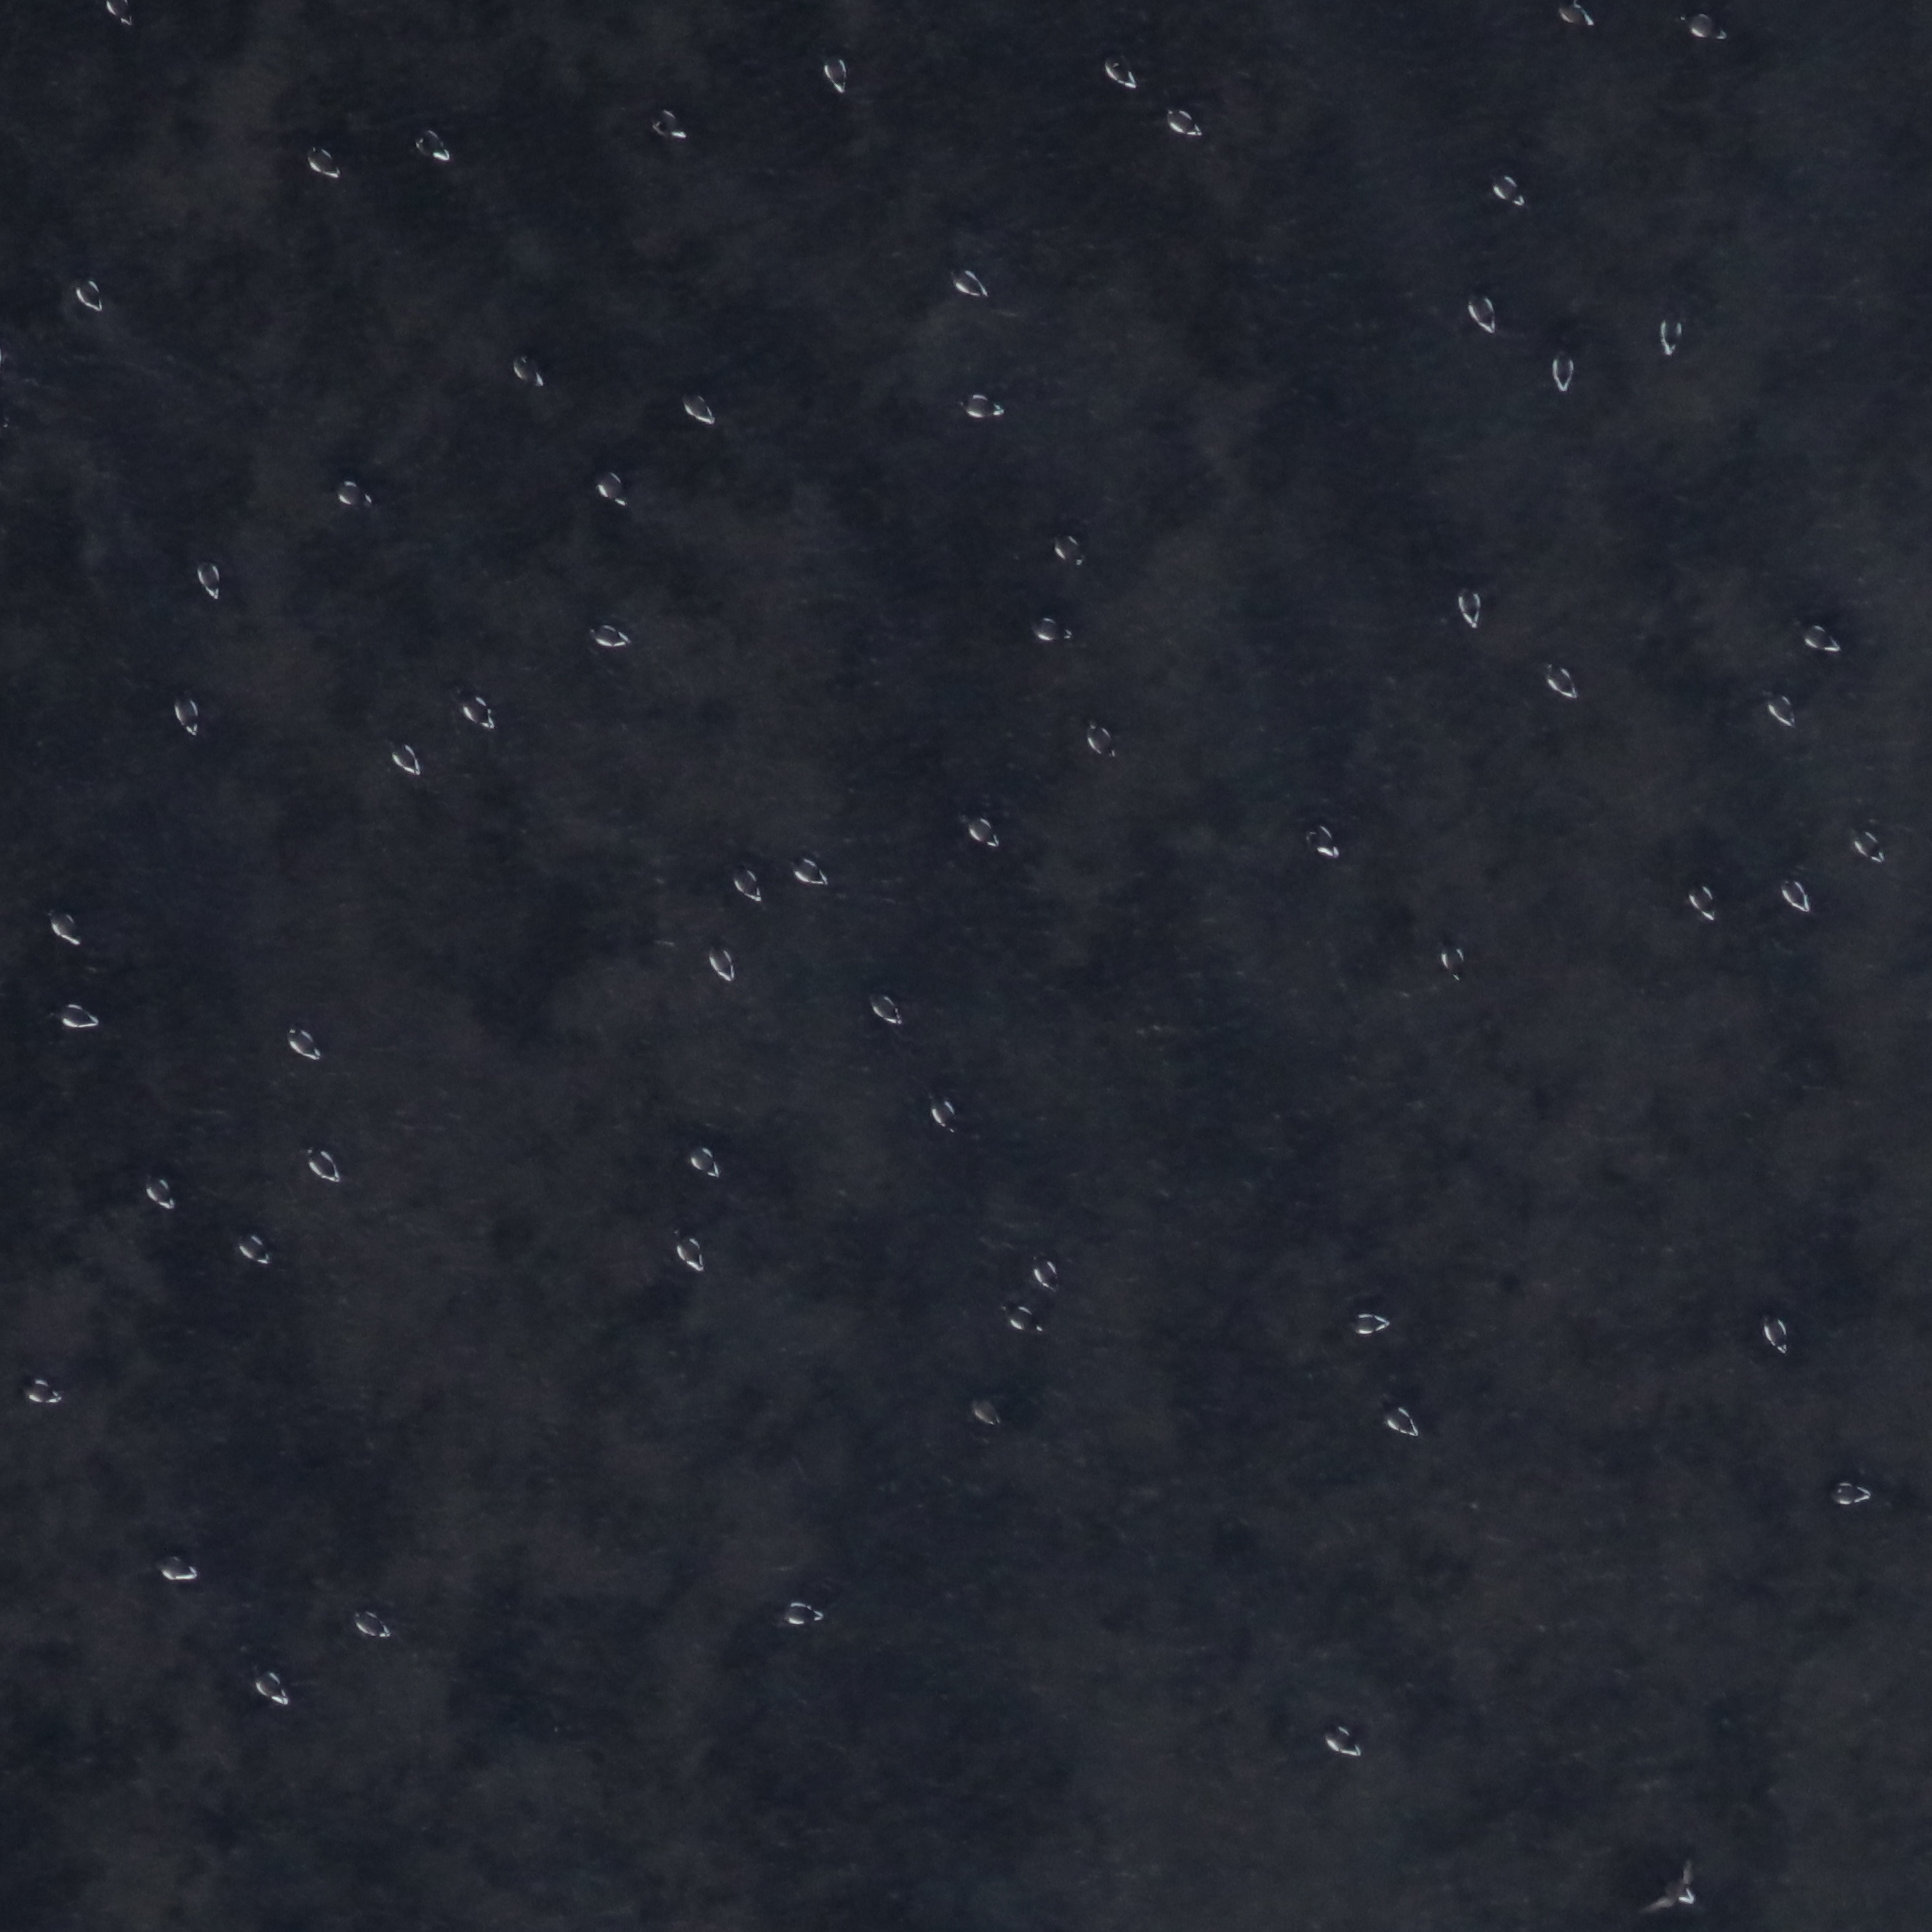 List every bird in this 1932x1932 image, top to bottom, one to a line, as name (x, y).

brant (119, 6)
brant (1573, 13)
brant (1705, 24)
brant (1115, 68)
brant (835, 74)
brant (1182, 122)
brant (671, 124)
brant (430, 143)
brant (324, 162)
brant (1508, 190)
brant (969, 284)
brant (91, 295)
brant (1484, 312)
brant (1671, 335)
brant (1563, 369)
brant (527, 370)
brant (982, 406)
brant (699, 409)
brant (613, 487)
brant (353, 496)
brant (1071, 551)
brant (210, 579)
brant (1468, 603)
brant (1050, 630)
brant (609, 636)
brant (1820, 639)
brant (1562, 682)
brant (1781, 709)
brant (479, 712)
brant (189, 713)
brant (1102, 741)
brant (407, 758)
brant (983, 831)
brant (1324, 841)
brant (1868, 845)
brant (811, 872)
brant (747, 883)
brant (1795, 895)
brant (1705, 901)
brant (68, 928)
brant (724, 962)
brant (1452, 962)
brant (885, 1008)
brant (77, 1017)
brant (305, 1043)
brant (946, 1114)
brant (705, 1161)
brant (324, 1164)
brant (161, 1192)
brant (254, 1250)
brant (689, 1252)
brant (1047, 1275)
brant (1022, 1317)
brant (1369, 1324)
brant (1777, 1333)
brant (41, 1391)
brant (989, 1408)
brant (1401, 1420)
brant (1850, 1494)
brant (179, 1570)
brant (799, 1613)
brant (371, 1624)
brant (273, 1687)
brant (1342, 1740)
brant (1679, 1892)